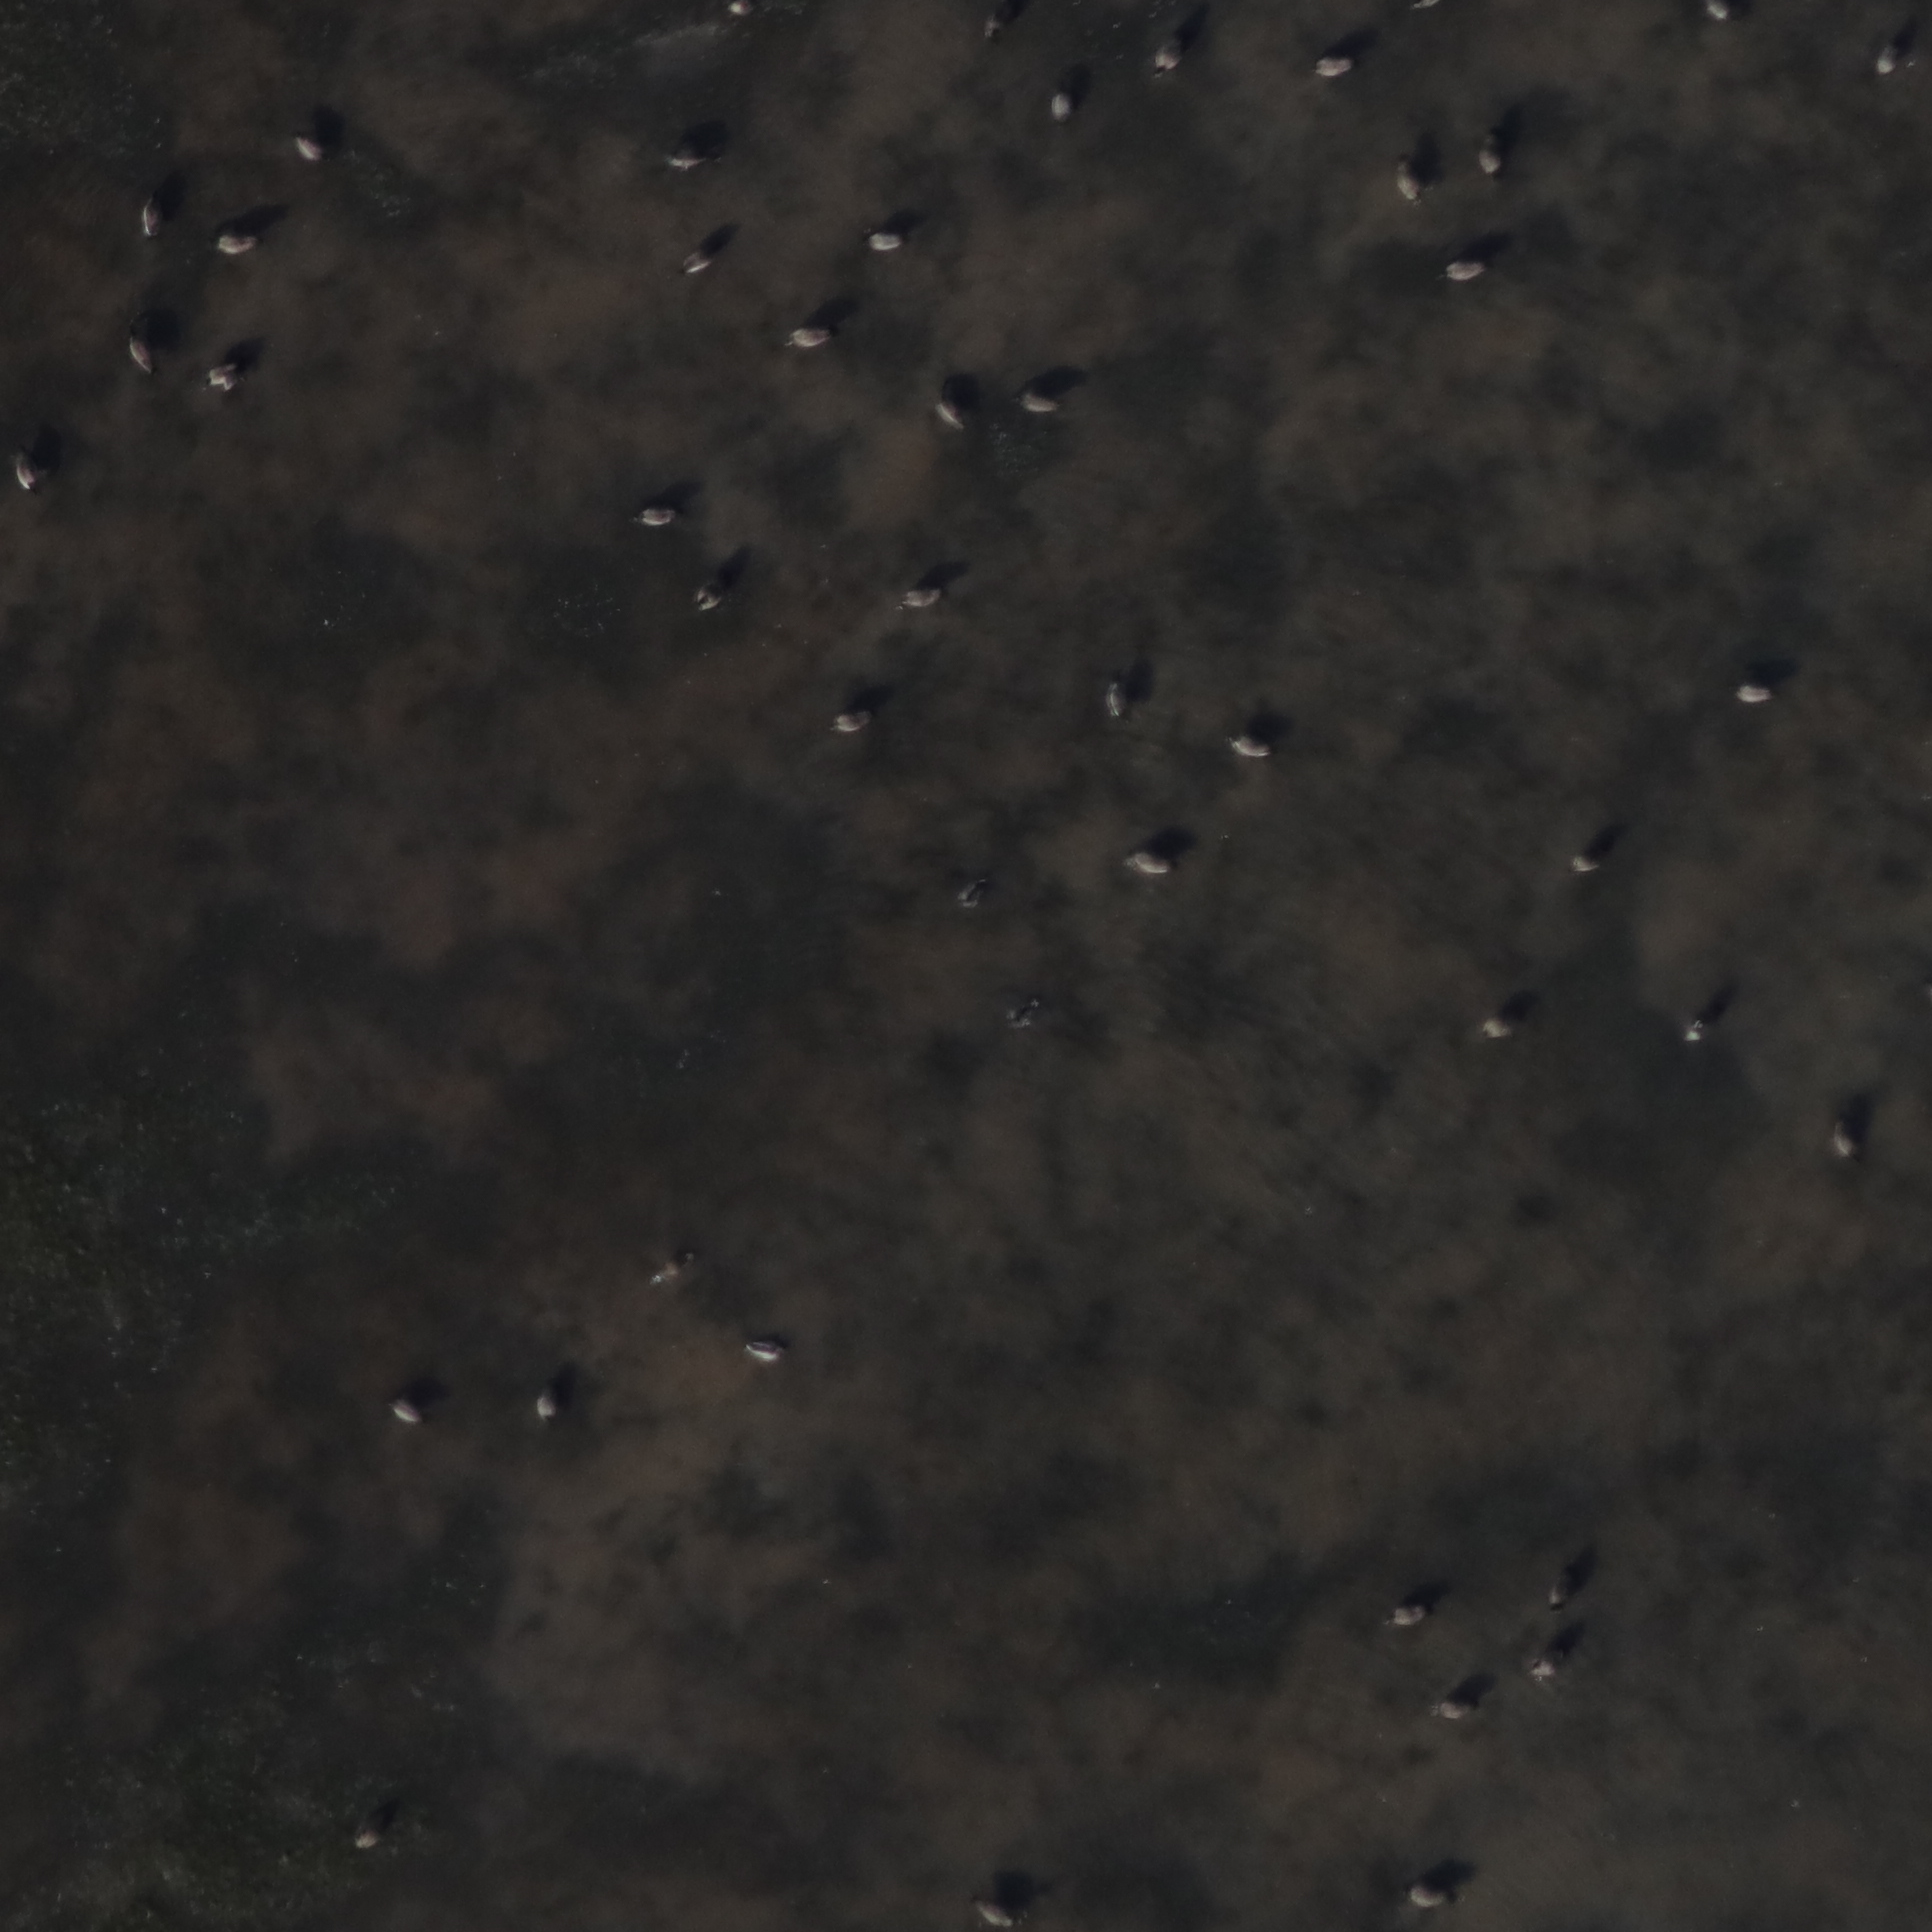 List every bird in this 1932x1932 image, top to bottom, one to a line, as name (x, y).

Canada goose (1716, 3)
Canada goose (747, 5)
Canada goose (994, 27)
Canada goose (1893, 48)
Canada goose (1166, 65)
Canada goose (1336, 68)
Canada goose (1061, 101)
Canada goose (310, 146)
Canada goose (690, 155)
Canada goose (1489, 160)
Canada goose (1407, 183)
Canada goose (152, 219)
Canada goose (884, 236)
Canada goose (235, 241)
Canada goose (697, 258)
Canada goose (1464, 270)
Canada goose (814, 336)
Canada goose (144, 353)
Canada goose (227, 374)
Canada goose (1041, 402)
Canada goose (948, 411)
Canada goose (26, 475)
Canada goose (658, 514)
Canada goose (708, 593)
Canada goose (917, 596)
Canada goose (1760, 692)
Canada goose (1112, 697)
Canada goose (855, 717)
Canada goose (1251, 744)
Canada goose (1581, 856)
Canada goose (1151, 862)
Canada goose (973, 892)
Canada goose (1502, 1035)
Canada goose (1693, 1036)
Canada goose (1842, 1147)
Canada goose (762, 1340)
Canada goose (548, 1402)
Canada goose (403, 1406)
Canada goose (1563, 1585)
Canada goose (1407, 1616)
Canada goose (1550, 1671)
Canada goose (1457, 1708)
Canada goose (370, 1831)
Canada goose (1429, 1894)
Canada goose (997, 1911)